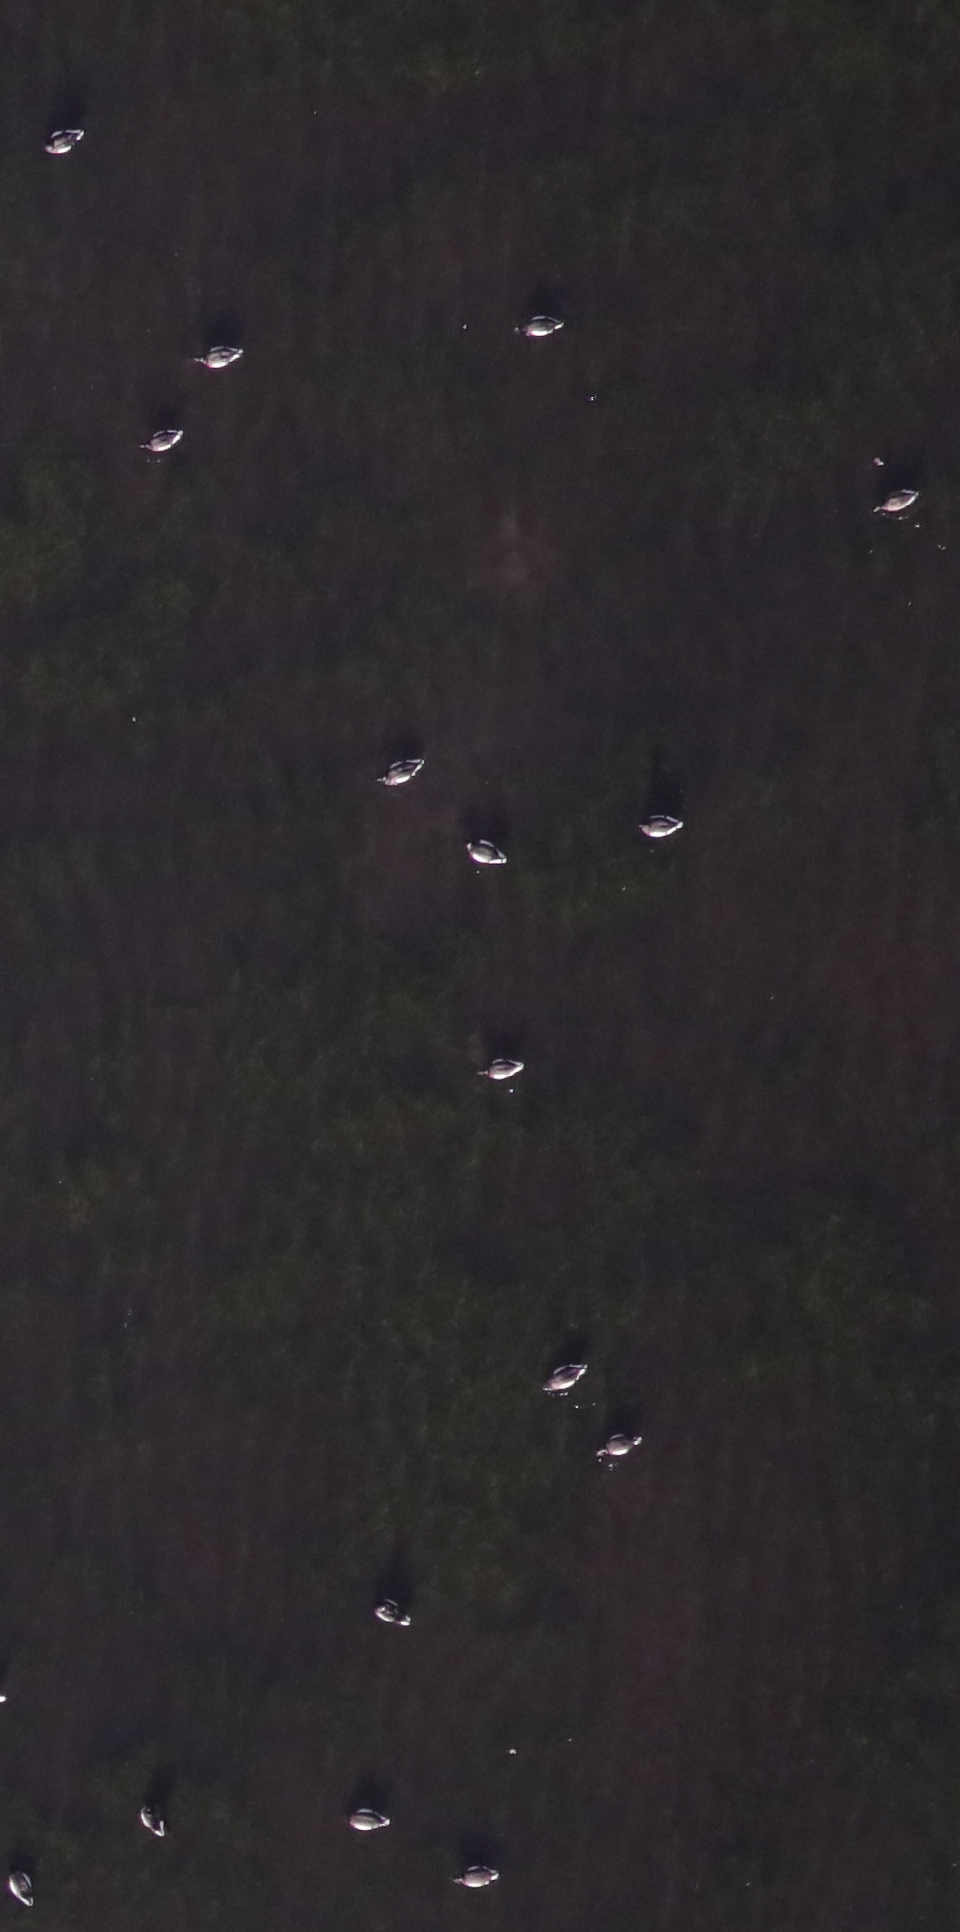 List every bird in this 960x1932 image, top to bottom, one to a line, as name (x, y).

brant (61, 141)
brant (540, 327)
brant (218, 357)
brant (162, 441)
brant (896, 501)
brant (398, 772)
brant (658, 827)
brant (484, 852)
brant (500, 1068)
brant (565, 1375)
brant (618, 1445)
brant (393, 1611)
brant (366, 1818)
brant (151, 1819)
brant (477, 1874)
brant (21, 1885)